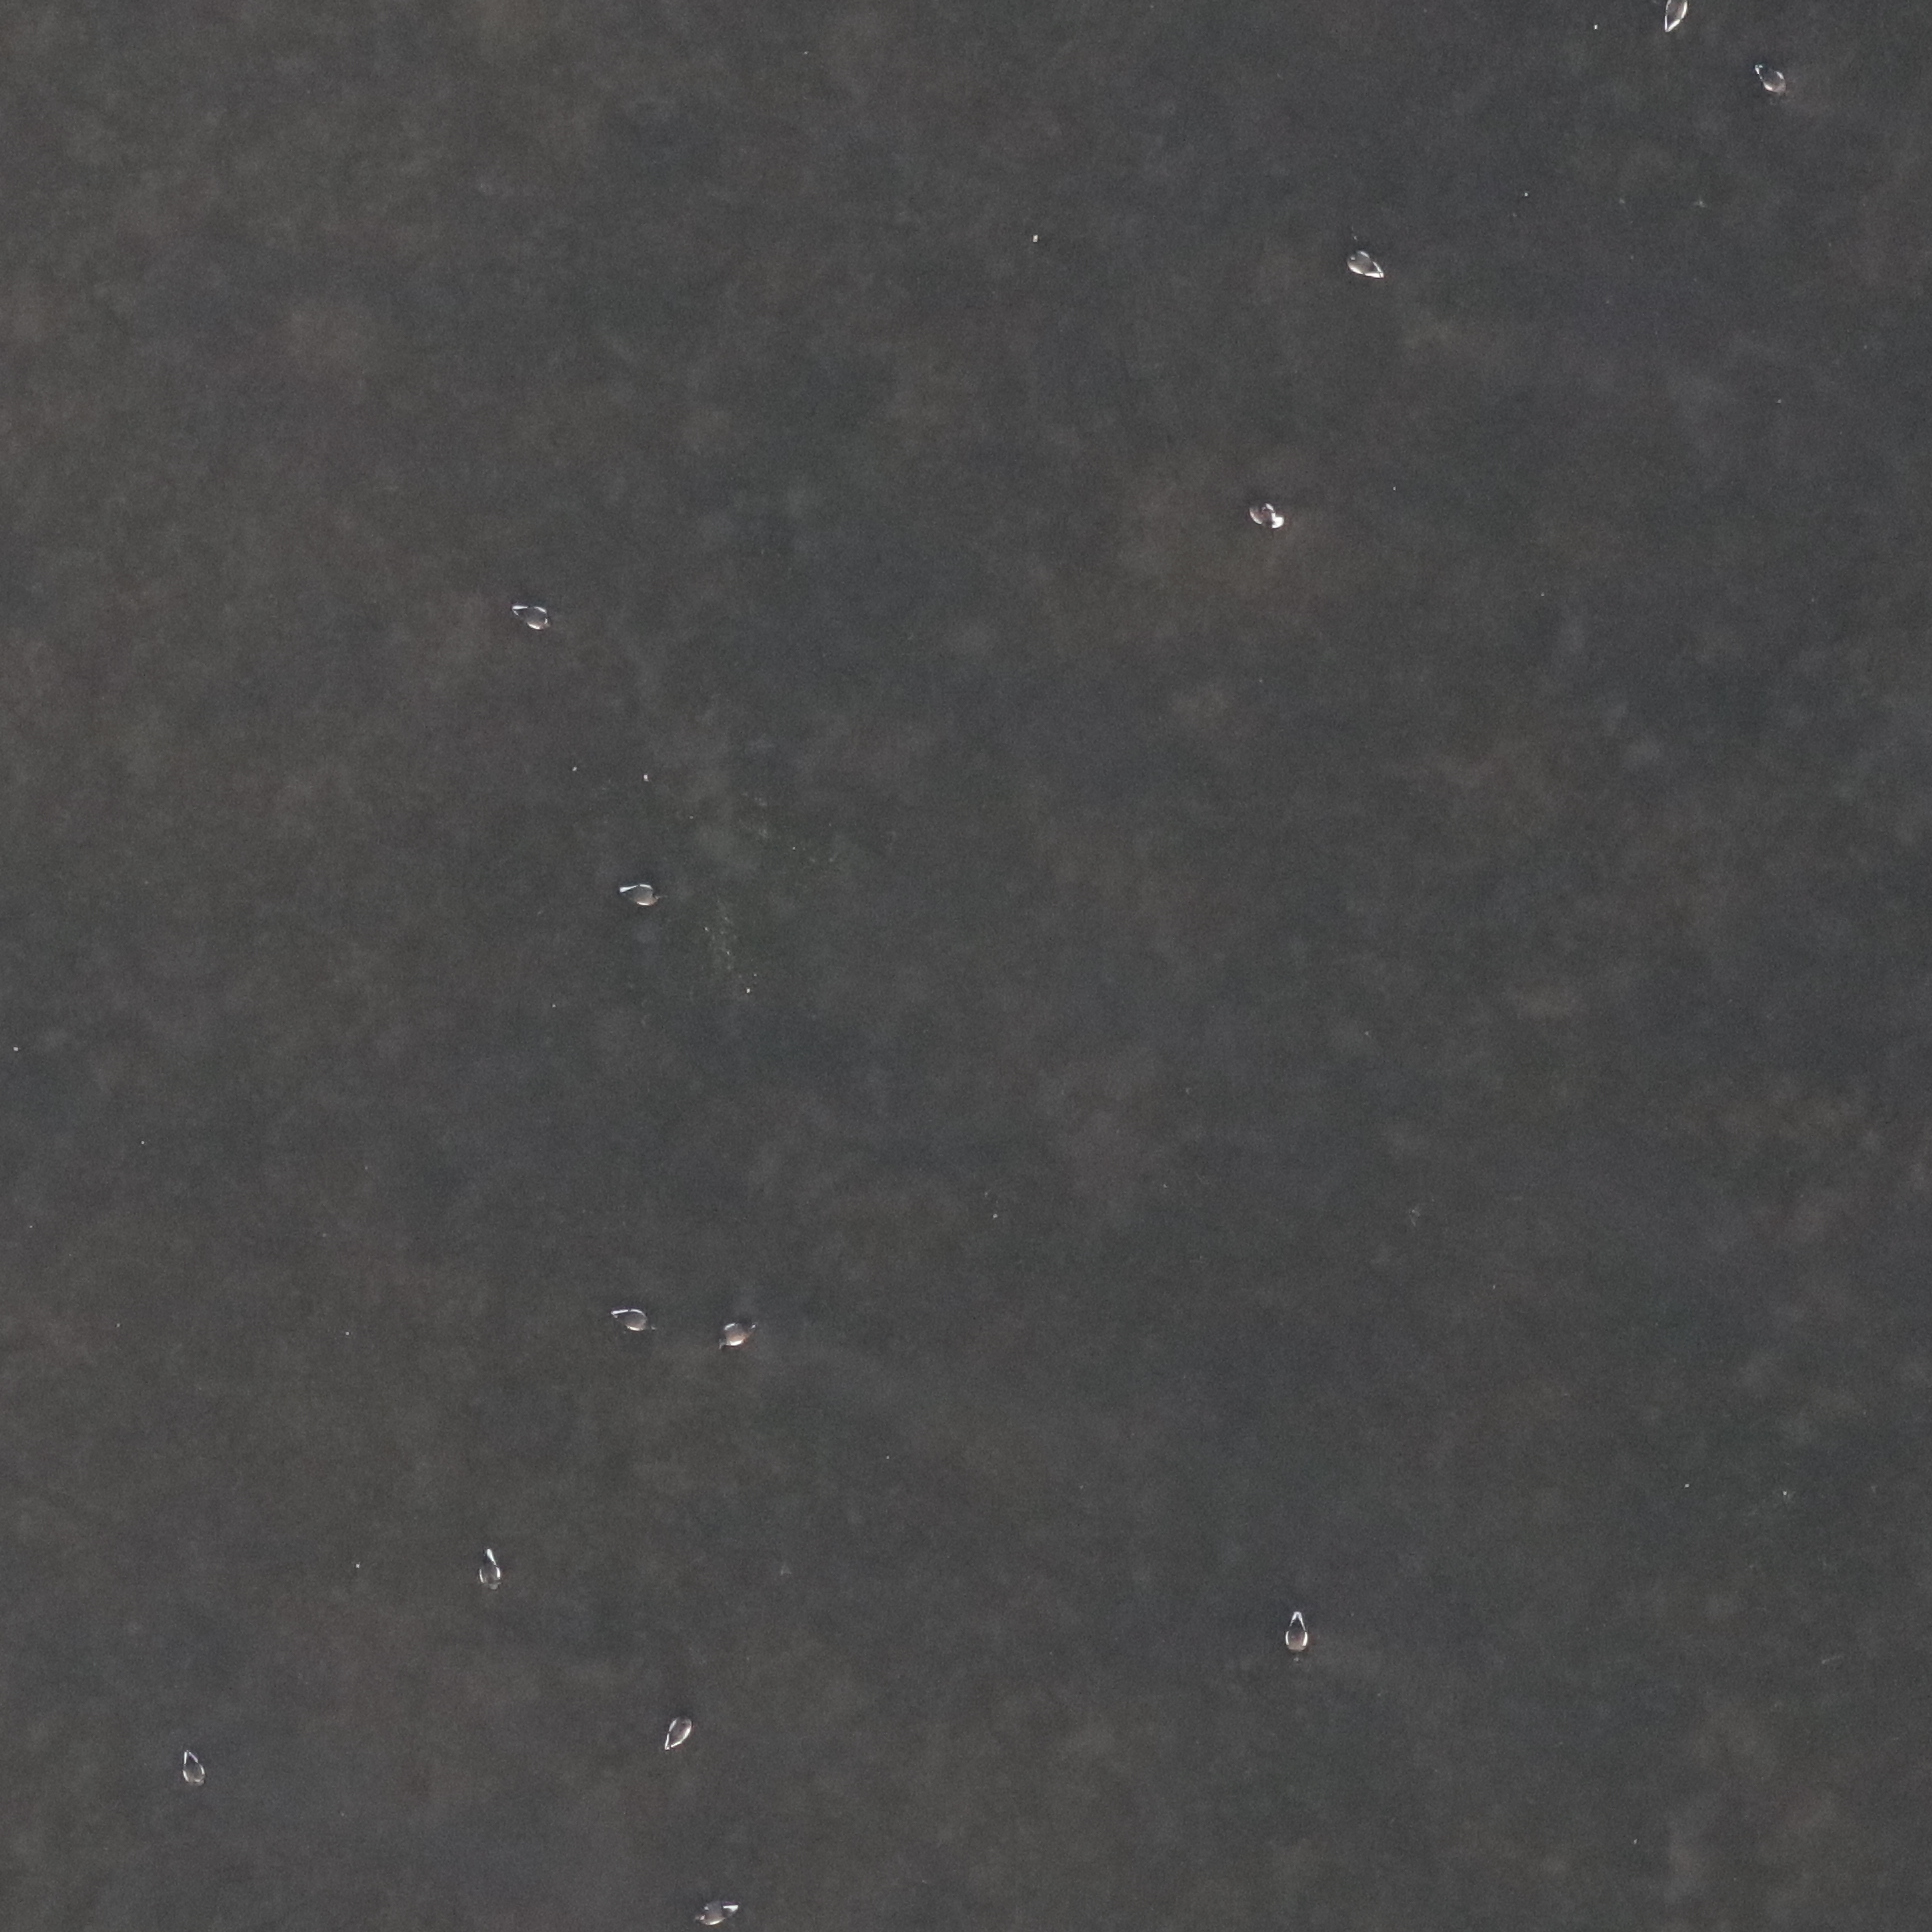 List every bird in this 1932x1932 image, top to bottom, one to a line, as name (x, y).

brant (1672, 11)
brant (1771, 80)
brant (1362, 263)
brant (1265, 515)
brant (532, 617)
brant (642, 895)
brant (635, 1319)
brant (736, 1333)
brant (491, 1569)
brant (1296, 1636)
brant (678, 1731)
brant (193, 1769)
brant (715, 1912)